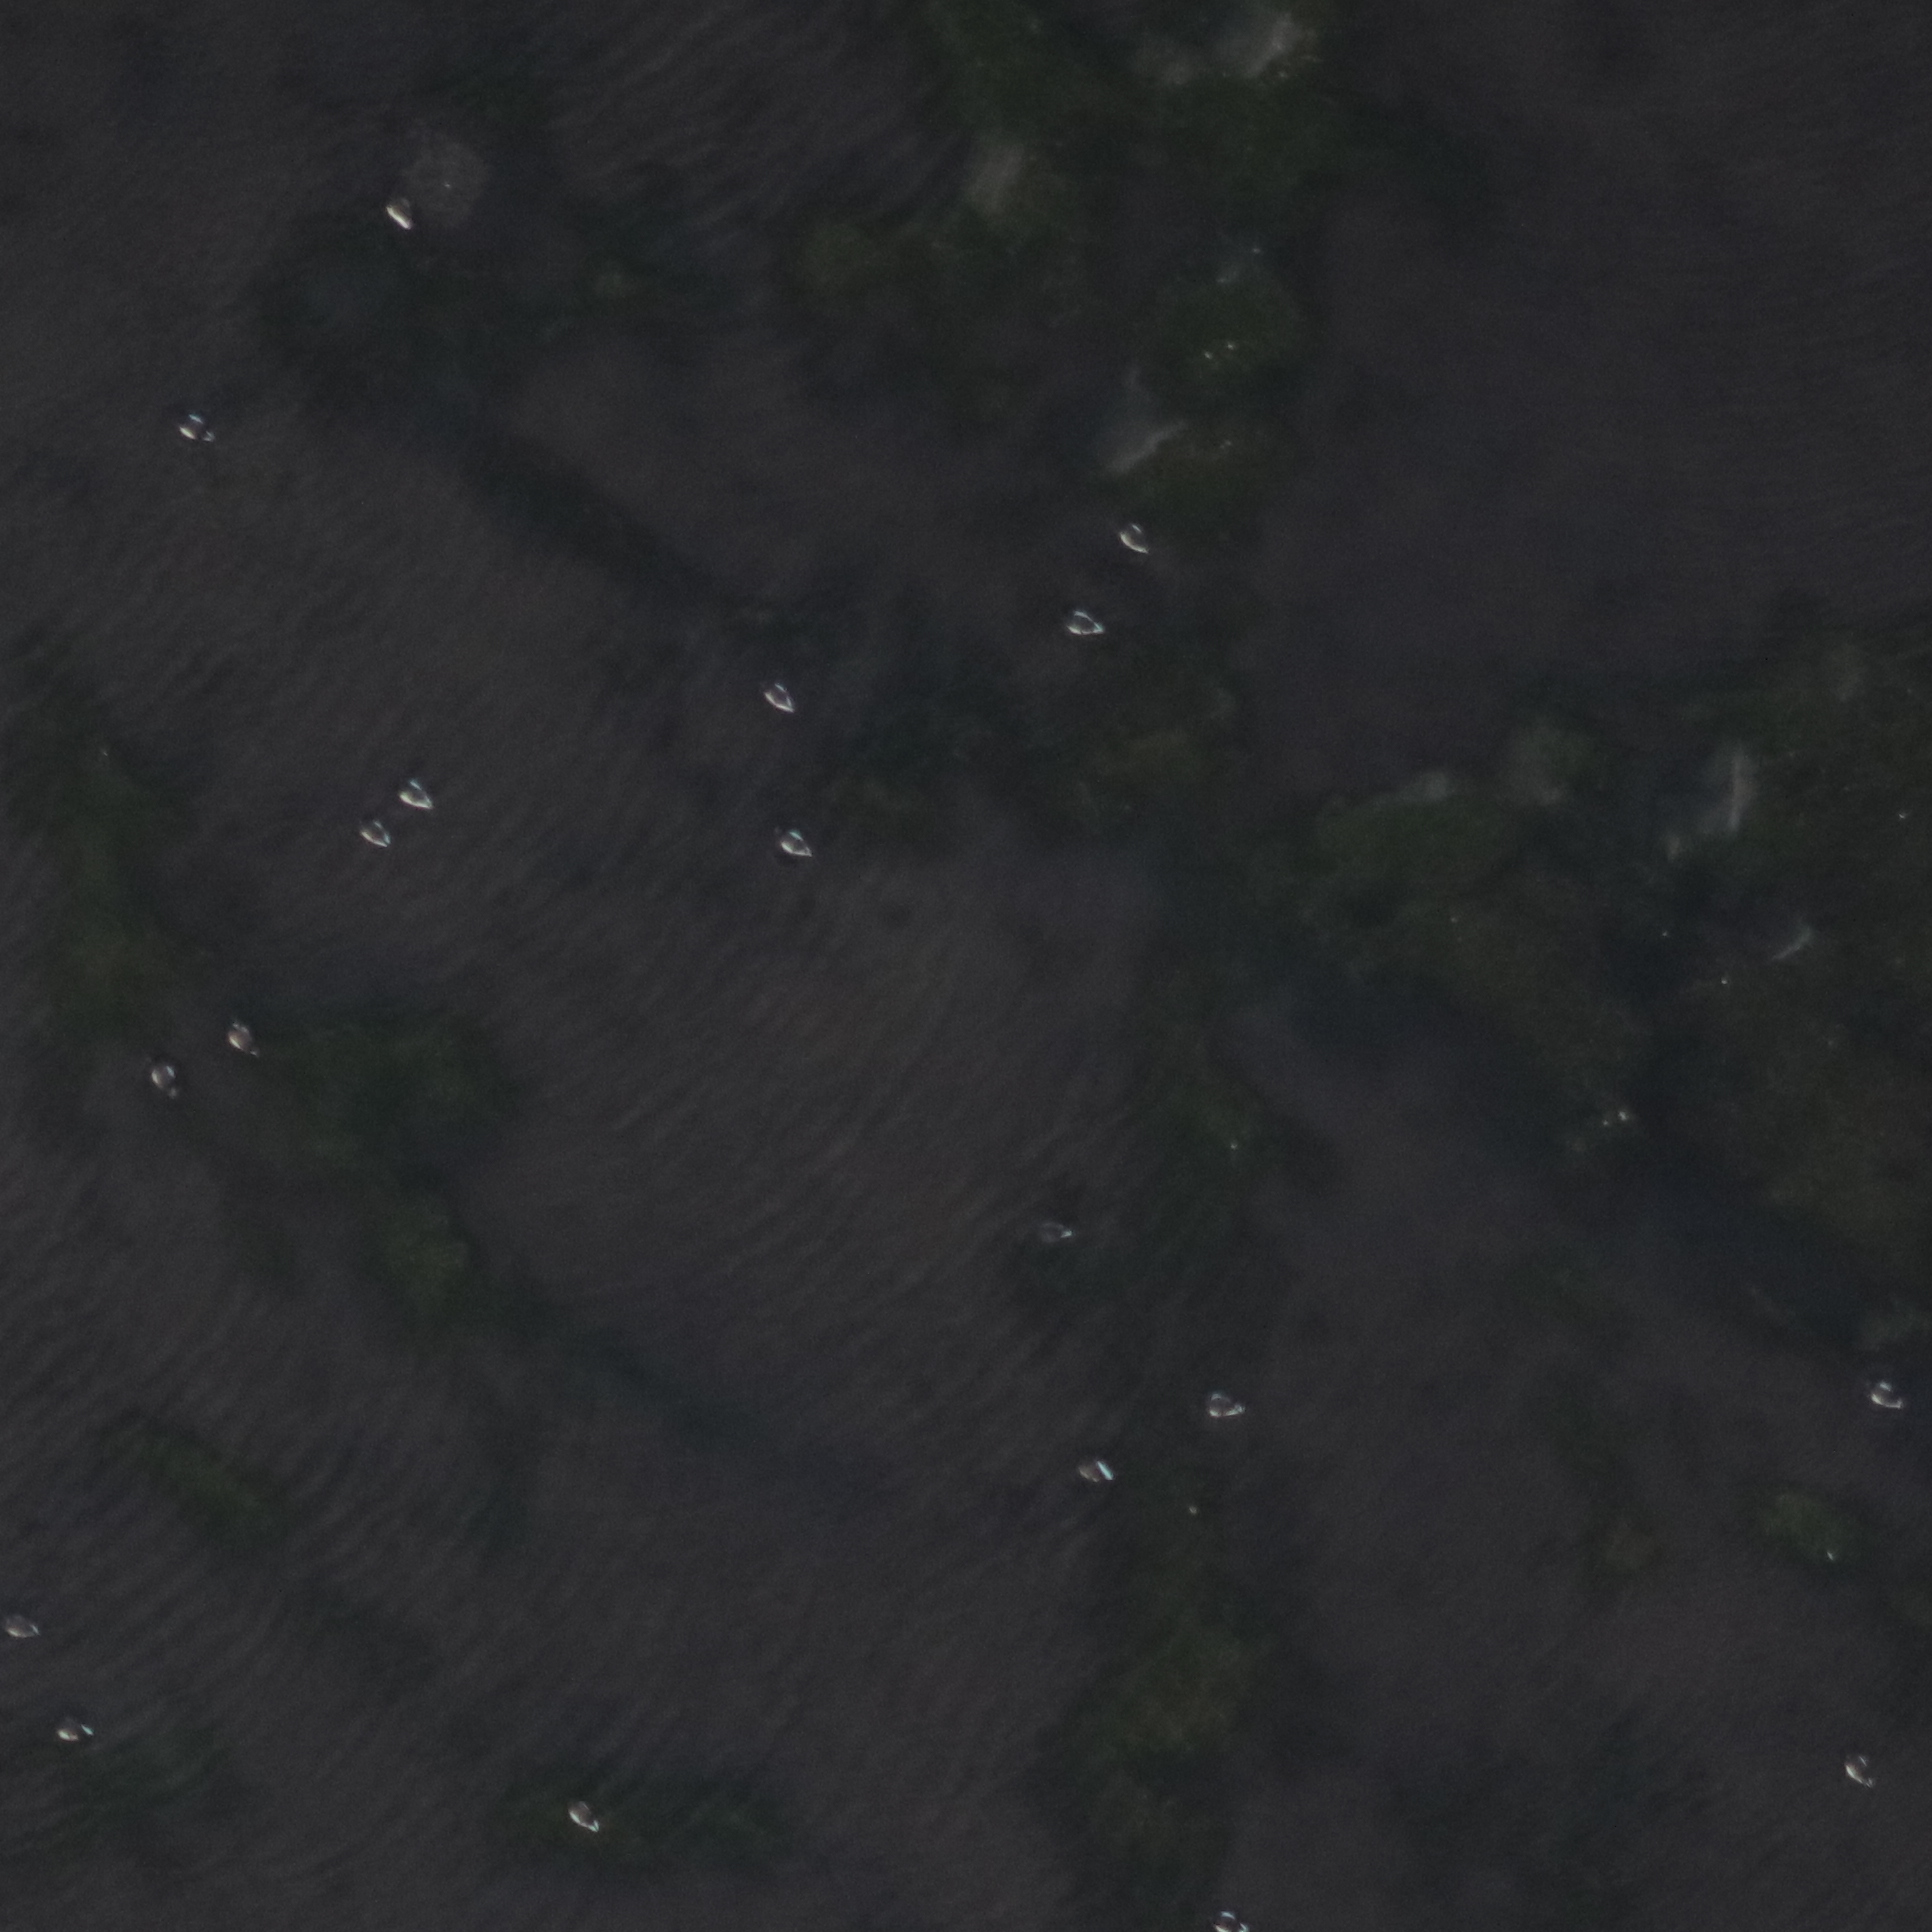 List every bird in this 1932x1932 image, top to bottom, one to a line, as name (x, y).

brant (400, 210)
brant (193, 428)
brant (1134, 537)
brant (1080, 624)
brant (778, 698)
brant (414, 795)
brant (374, 834)
brant (794, 845)
brant (242, 1037)
brant (162, 1077)
brant (1059, 1232)
brant (1886, 1395)
brant (1222, 1405)
brant (1092, 1470)
brant (18, 1627)
brant (72, 1730)
brant (1859, 1766)
brant (584, 1812)
brant (1228, 1925)